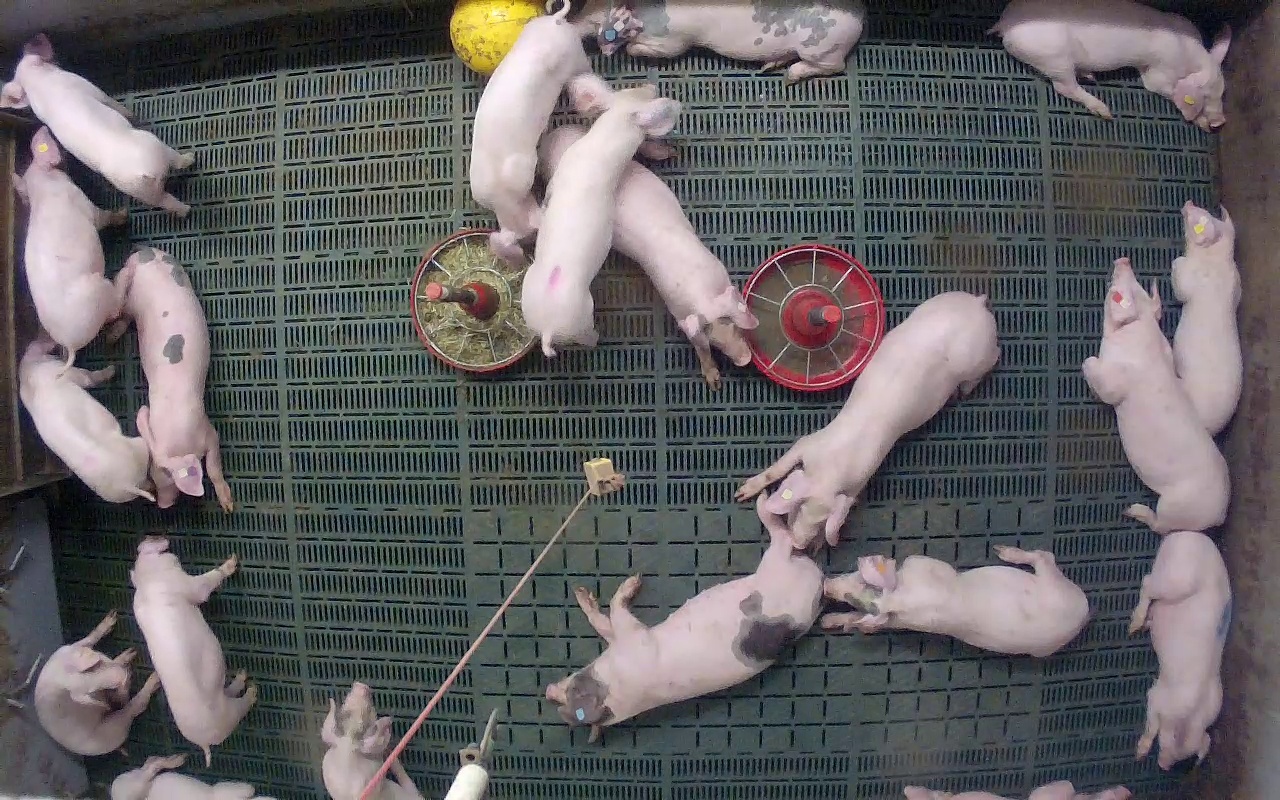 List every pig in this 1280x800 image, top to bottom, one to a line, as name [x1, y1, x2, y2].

pig [469, 0, 594, 270]
pig [570, 1, 869, 85]
pig [987, 2, 1232, 129]
pig [0, 35, 195, 219]
pig [519, 74, 682, 359]
pig [11, 124, 129, 378]
pig [538, 126, 761, 389]
pig [1169, 199, 1244, 437]
pig [105, 248, 236, 515]
pig [1081, 257, 1232, 537]
pig [736, 290, 1004, 556]
pig [19, 323, 154, 504]
pig [546, 490, 825, 740]
pig [1128, 531, 1232, 771]
pig [130, 536, 257, 767]
pig [823, 544, 1088, 660]
pig [35, 607, 158, 753]
pig [321, 681, 423, 799]
pig [110, 752, 280, 799]
pig [901, 774, 1138, 799]